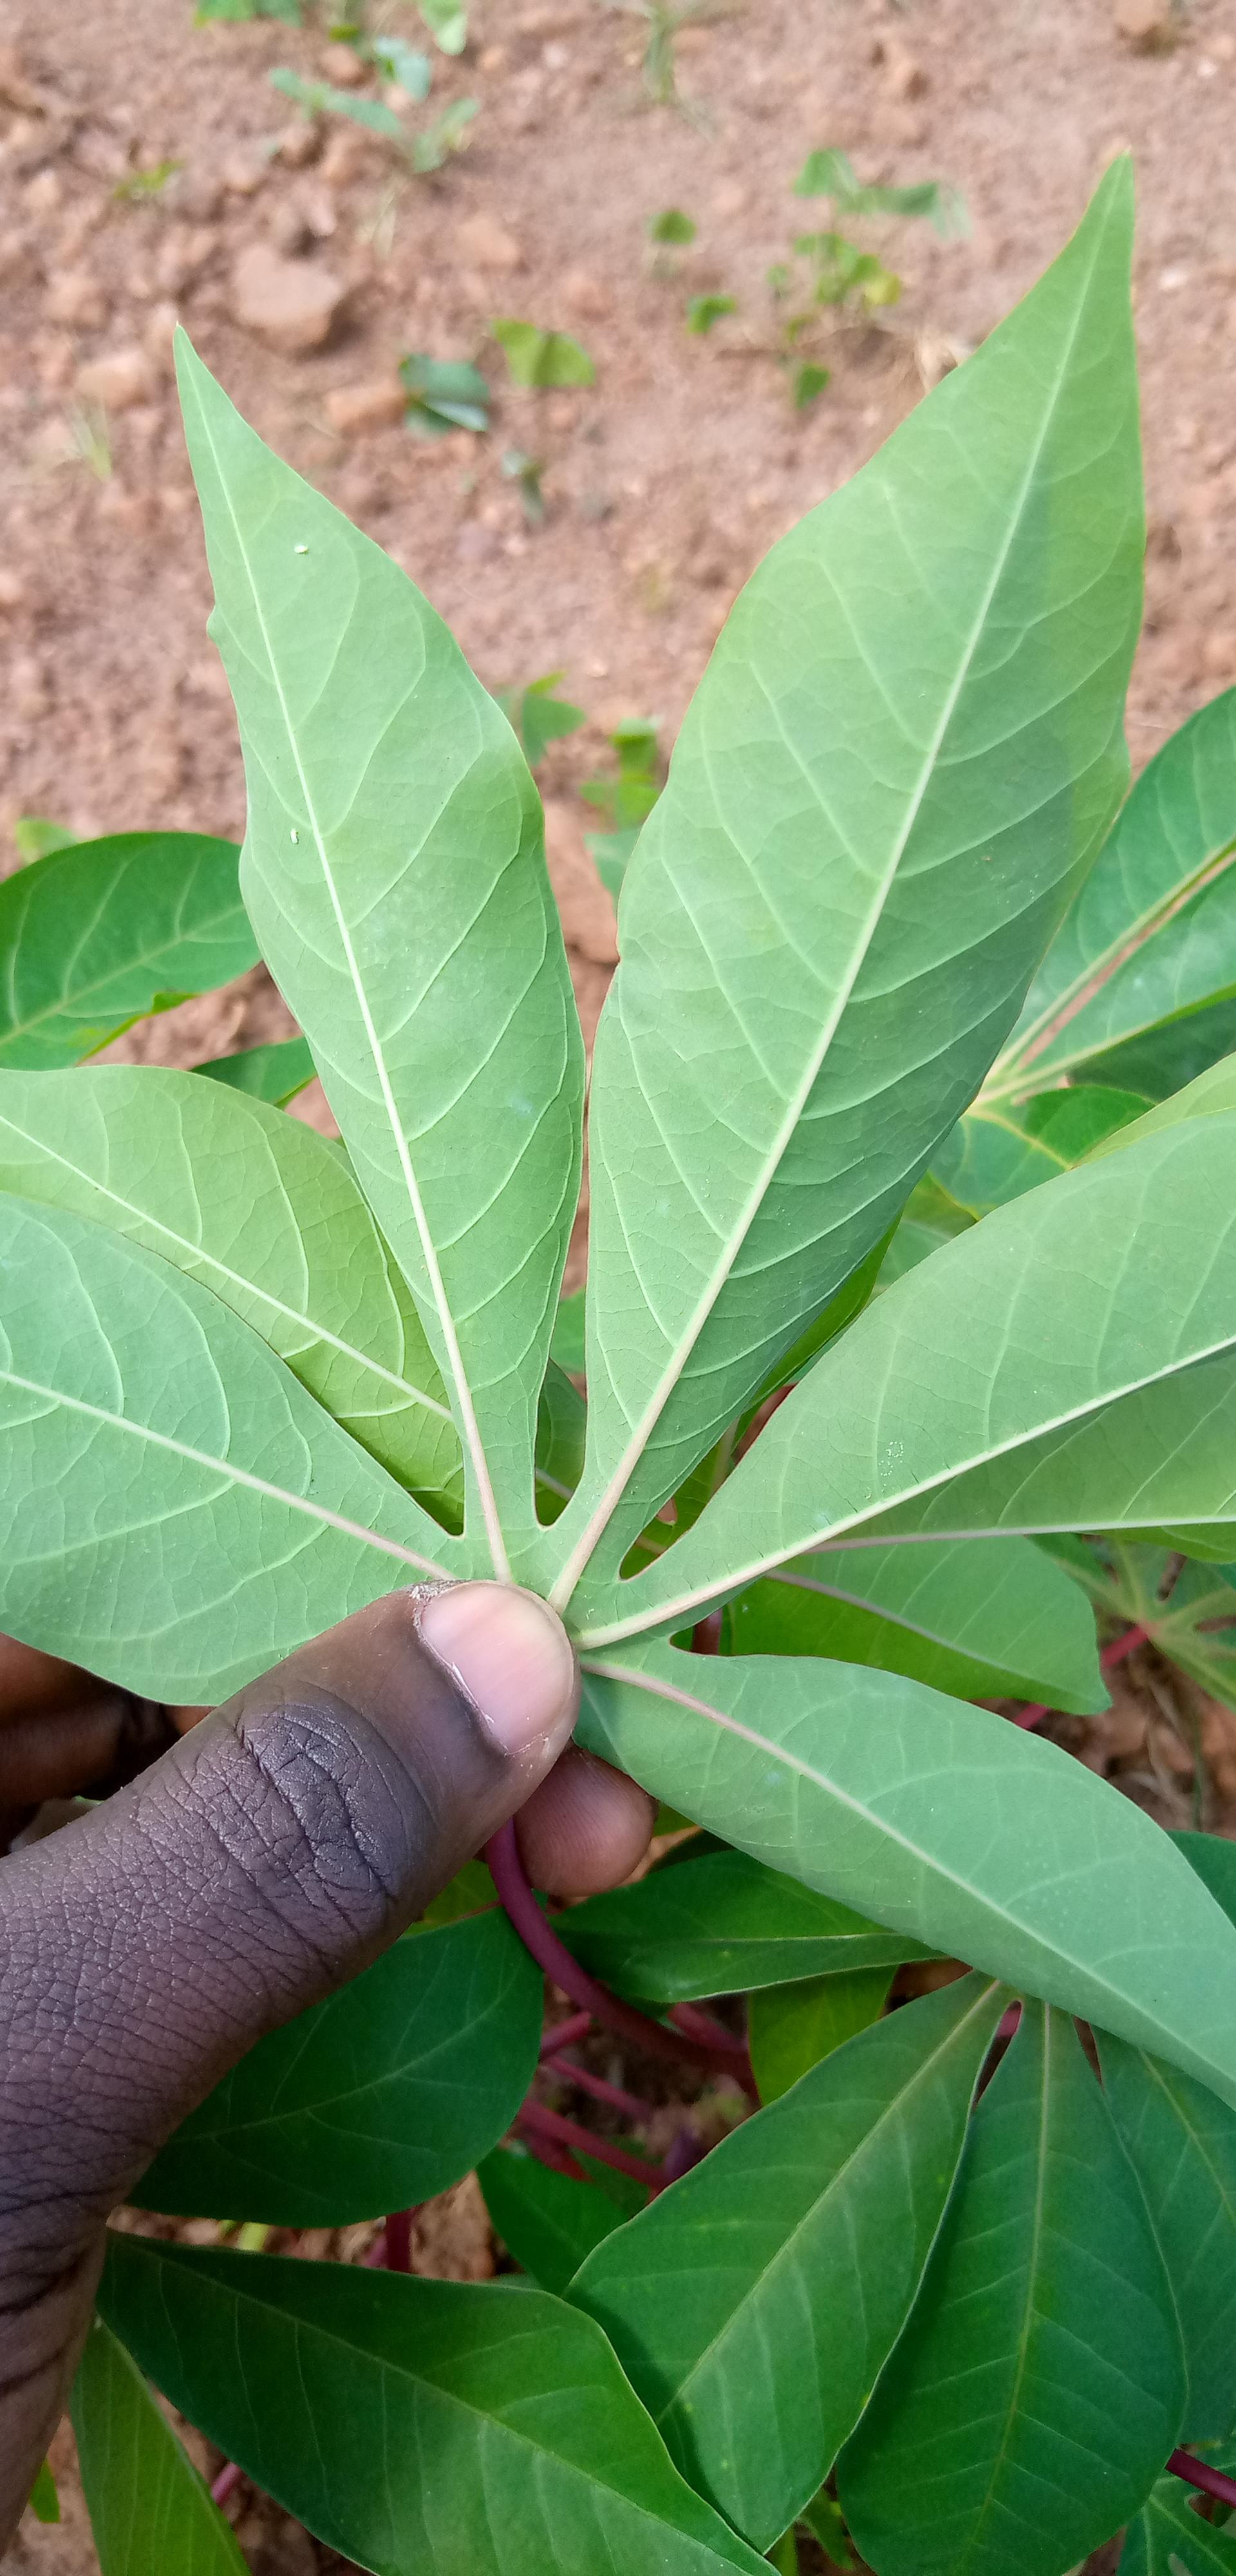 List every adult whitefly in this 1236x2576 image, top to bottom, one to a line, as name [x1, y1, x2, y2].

whitefly [290, 542, 311, 556]
whitefly [287, 826, 300, 848]